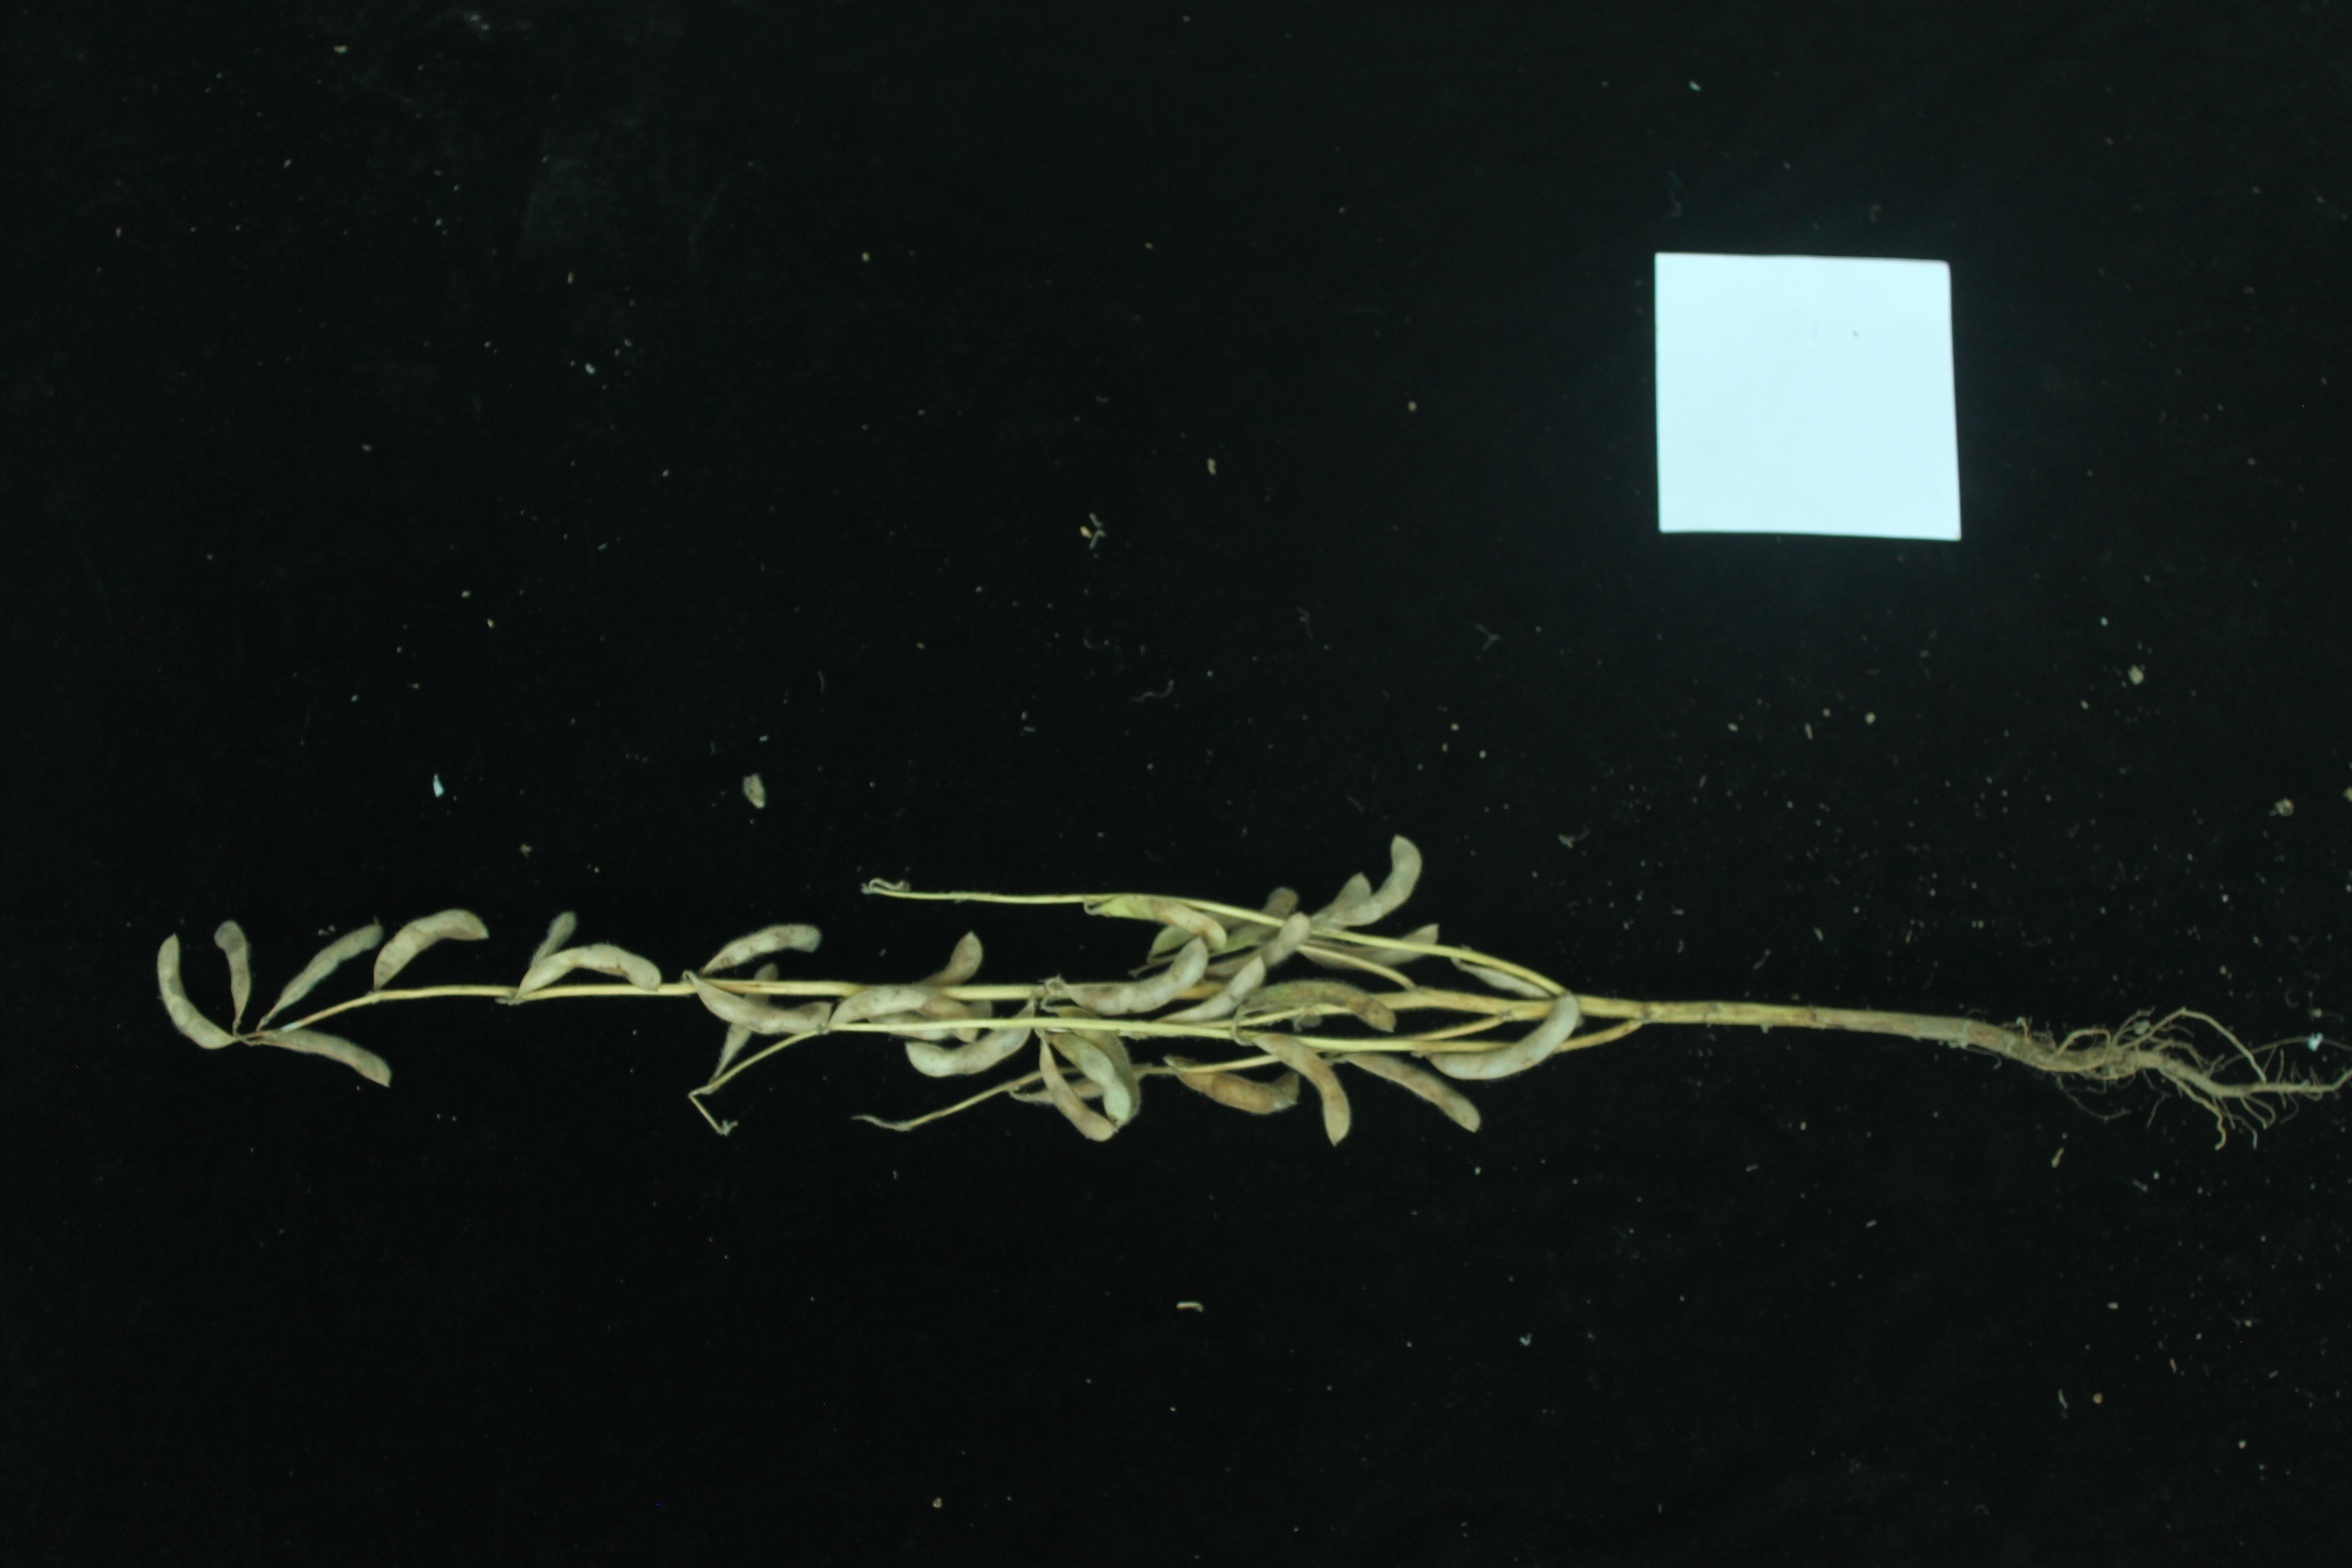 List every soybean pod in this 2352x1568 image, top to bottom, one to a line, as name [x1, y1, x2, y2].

soybean pod [1163, 836, 1436, 1019]
soybean pod [1083, 890, 1296, 961]
soybean pod [373, 911, 487, 988]
soybean pod [515, 914, 575, 1000]
soybean pod [215, 922, 251, 1036]
soybean pod [700, 925, 820, 979]
soybean pod [257, 926, 382, 1030]
soybean pod [830, 932, 993, 1043]
soybean pod [155, 935, 235, 1049]
soybean pod [1051, 938, 1207, 1014]
soybean pod [527, 945, 659, 993]
soybean pod [1452, 959, 1549, 998]
soybean pod [709, 964, 777, 1083]
soybean pod [683, 971, 829, 1035]
soybean pod [1234, 981, 1394, 1027]
soybean pod [1426, 989, 1580, 1081]
soybean pod [905, 995, 1038, 1078]
soybean pod [237, 1030, 390, 1087]
soybean pod [1009, 1030, 1141, 1140]
soybean pod [1245, 1034, 1348, 1147]
soybean pod [1342, 1055, 1480, 1132]
soybean pod [1162, 1056, 1300, 1112]